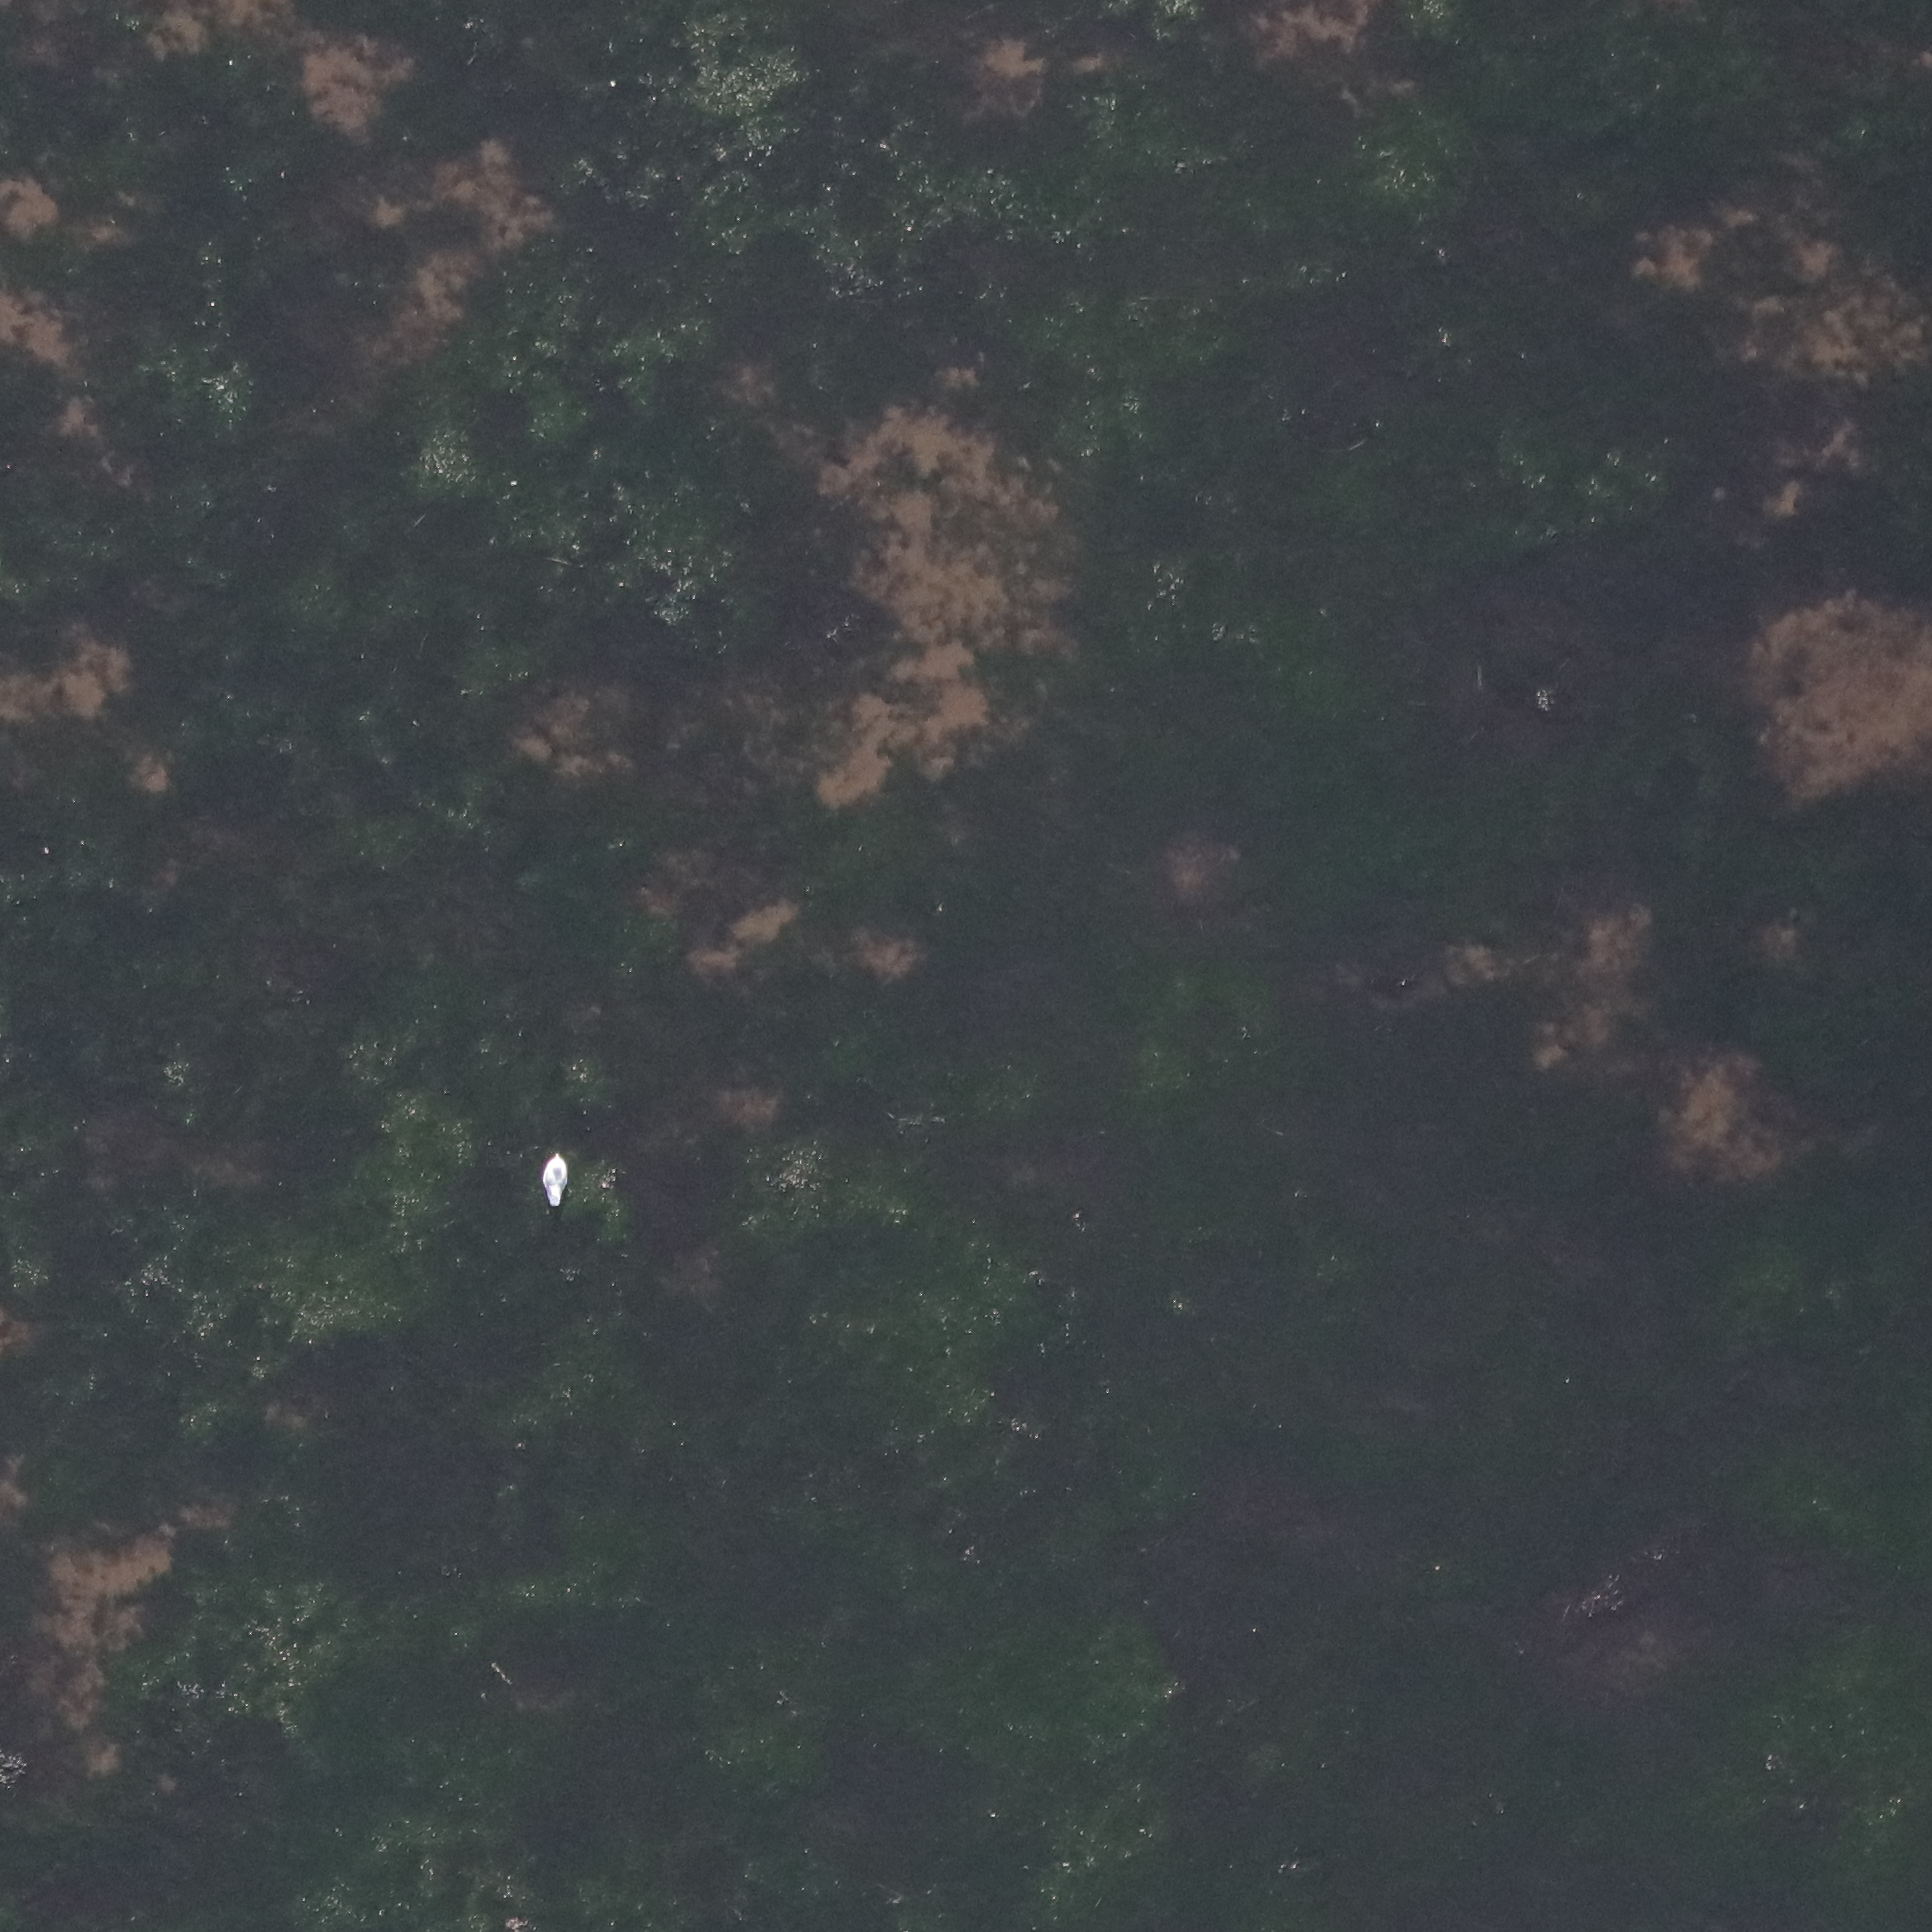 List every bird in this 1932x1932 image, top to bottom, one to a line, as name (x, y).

gull (555, 1178)